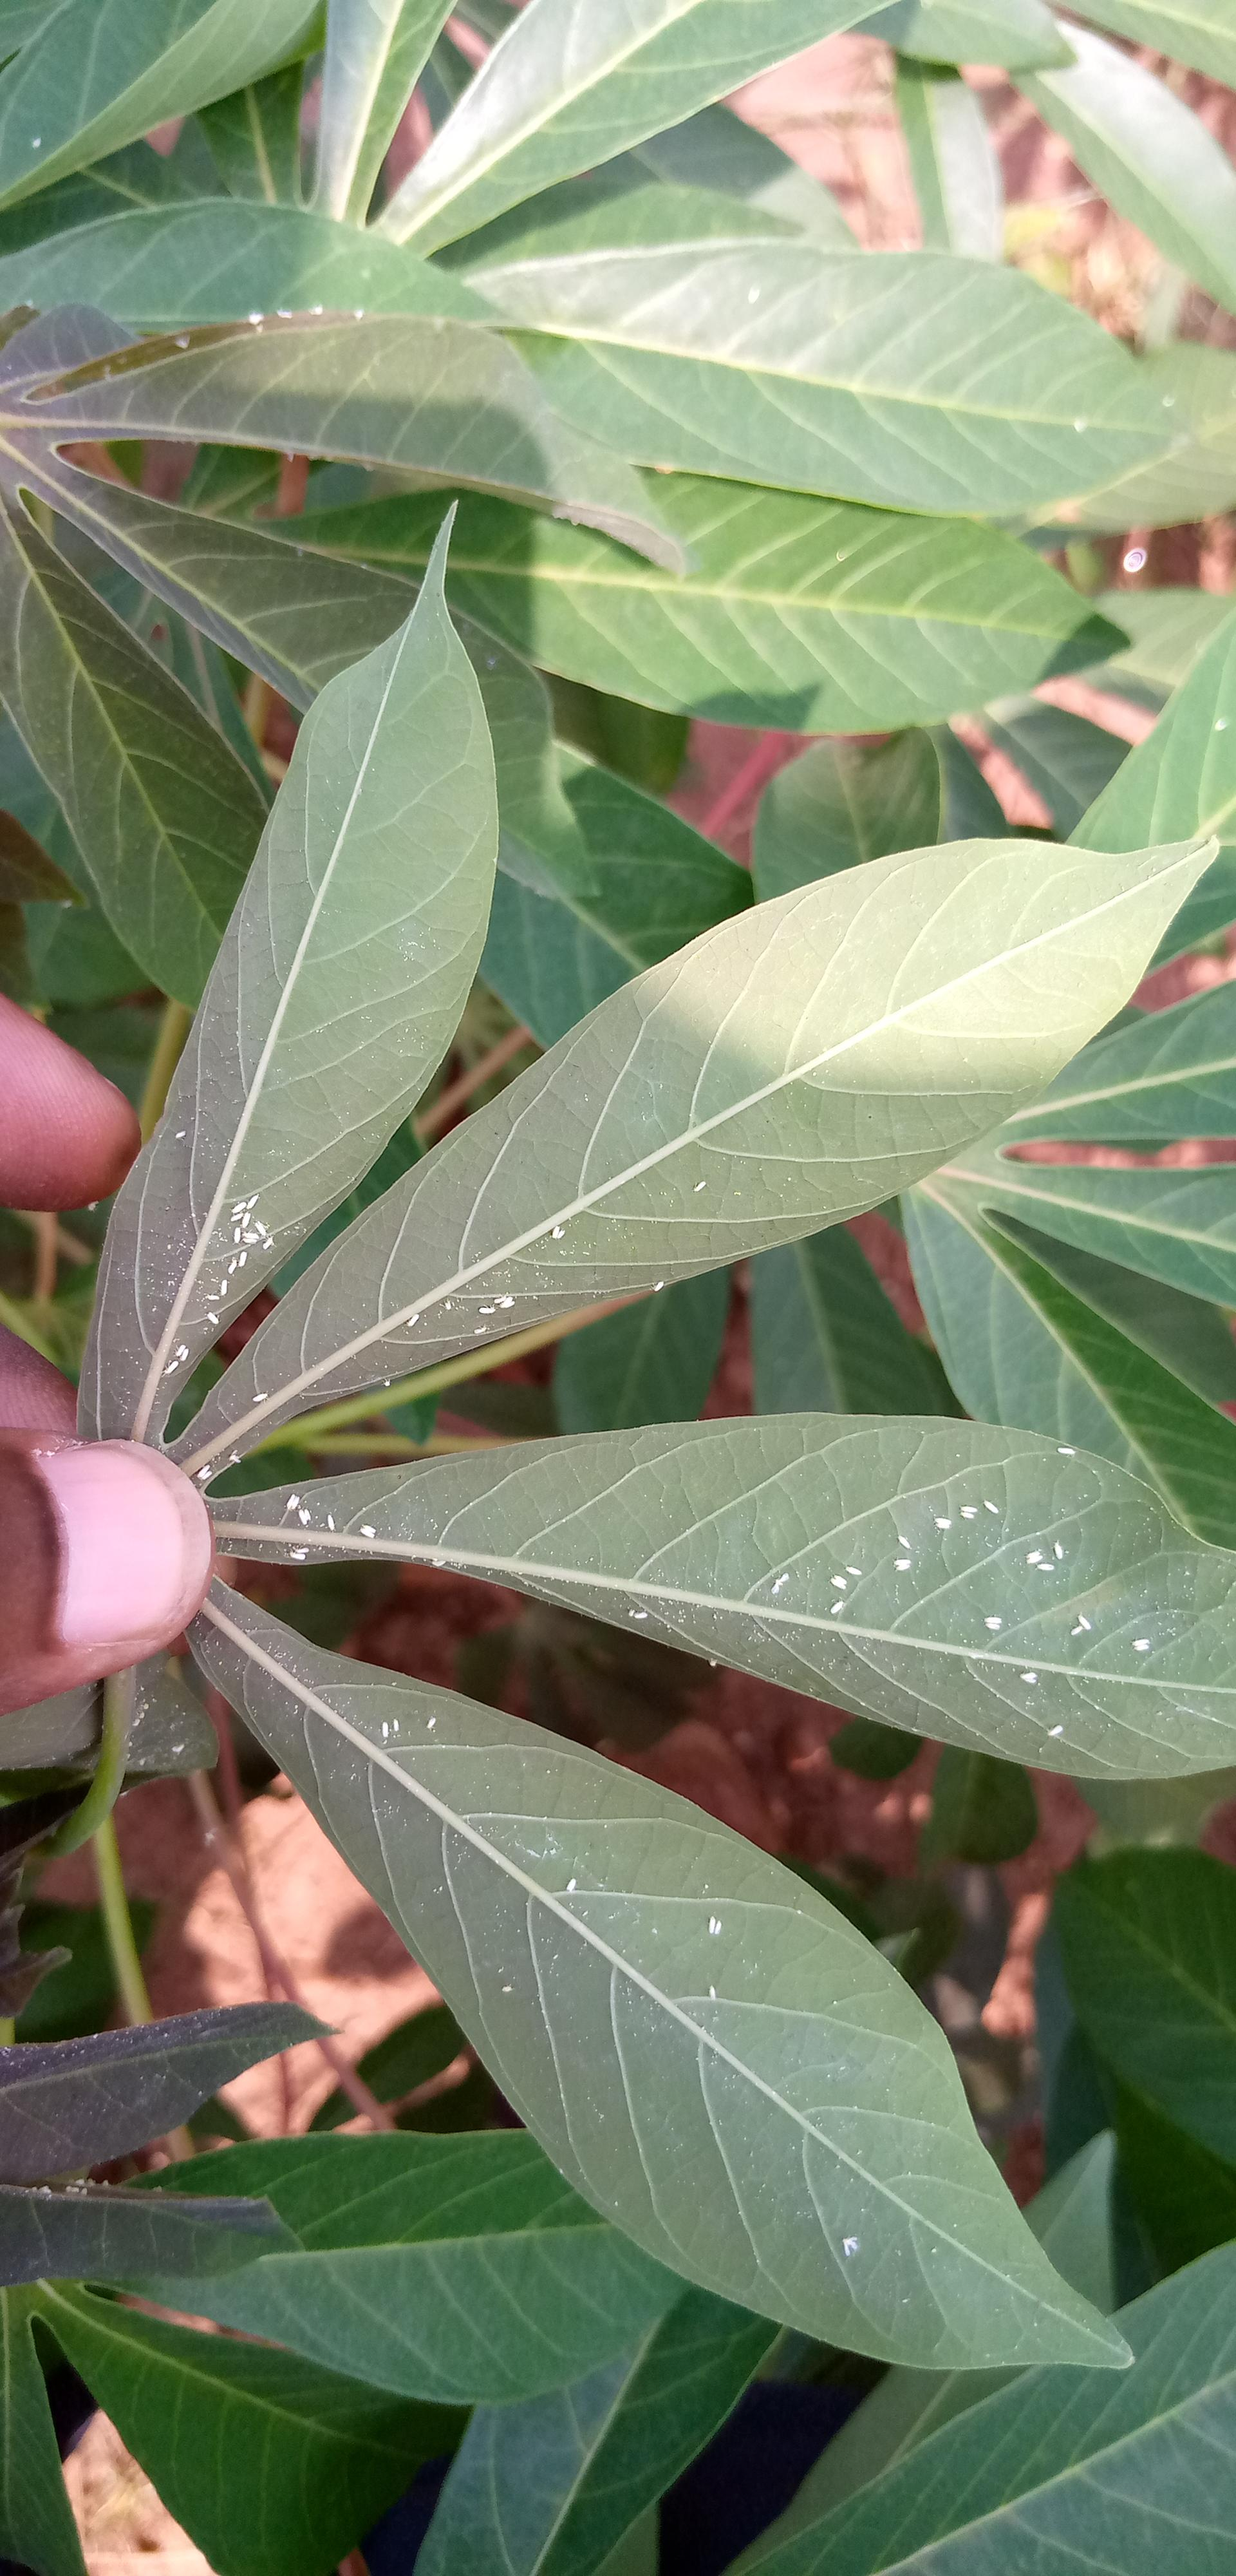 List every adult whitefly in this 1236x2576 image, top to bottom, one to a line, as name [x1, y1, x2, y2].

whitefly [173, 1129, 187, 1141]
whitefly [691, 1179, 709, 1195]
whitefly [246, 1193, 260, 1210]
whitefly [228, 1200, 247, 1214]
whitefly [241, 1211, 252, 1229]
whitefly [230, 1211, 243, 1222]
whitefly [254, 1220, 267, 1236]
whitefly [550, 1222, 559, 1241]
whitefly [233, 1227, 241, 1244]
whitefly [557, 1229, 566, 1240]
whitefly [241, 1231, 259, 1238]
whitefly [262, 1235, 277, 1251]
whitefly [242, 1237, 258, 1246]
whitefly [239, 1249, 247, 1267]
whitefly [227, 1258, 239, 1276]
whitefly [218, 1278, 228, 1297]
whitefly [651, 1278, 668, 1294]
whitefly [206, 1293, 220, 1303]
whitefly [492, 1294, 507, 1303]
whitefly [500, 1296, 517, 1309]
whitefly [441, 1297, 454, 1311]
whitefly [476, 1305, 498, 1316]
whitefly [206, 1309, 220, 1325]
whitefly [404, 1312, 420, 1329]
whitefly [471, 1324, 487, 1336]
whitefly [175, 1343, 186, 1357]
whitefly [180, 1347, 190, 1362]
whitefly [164, 1358, 178, 1378]
whitefly [380, 1377, 392, 1390]
whitefly [251, 1390, 268, 1405]
whitefly [1054, 1443, 1078, 1456]
whitefly [227, 1448, 242, 1464]
whitefly [196, 1464, 211, 1478]
whitefly [201, 1470, 212, 1482]
whitefly [286, 1493, 295, 1509]
whitefly [292, 1496, 300, 1509]
whitefly [983, 1499, 1000, 1515]
whitefly [958, 1504, 979, 1513]
whitefly [297, 1508, 308, 1527]
whitefly [303, 1508, 312, 1522]
whitefly [957, 1511, 976, 1522]
whitefly [326, 1512, 338, 1533]
whitefly [932, 1517, 952, 1524]
whitefly [360, 1522, 377, 1533]
whitefly [933, 1522, 950, 1529]
whitefly [359, 1526, 375, 1539]
whitefly [895, 1534, 912, 1550]
whitefly [1053, 1540, 1064, 1562]
whitefly [292, 1545, 310, 1554]
whitefly [1025, 1549, 1041, 1558]
whitefly [288, 1551, 306, 1560]
whitefly [1024, 1556, 1043, 1566]
whitefly [893, 1557, 912, 1565]
whitefly [427, 1557, 447, 1567]
whitefly [1035, 1561, 1055, 1572]
whitefly [845, 1565, 863, 1577]
whitefly [895, 1566, 912, 1572]
whitefly [771, 1571, 792, 1595]
whitefly [832, 1573, 848, 1586]
whitefly [829, 1577, 848, 1591]
whitefly [828, 1599, 846, 1616]
whitefly [627, 1609, 635, 1618]
whitefly [633, 1609, 650, 1621]
whitefly [1076, 1613, 1094, 1633]
whitefly [982, 1615, 1003, 1624]
whitefly [983, 1622, 1000, 1633]
whitefly [1069, 1623, 1085, 1636]
whitefly [1131, 1637, 1149, 1646]
whitefly [1133, 1645, 1149, 1653]
whitefly [704, 1656, 721, 1669]
whitefly [1016, 1669, 1040, 1685]
whitefly [142, 1701, 150, 1712]
whitefly [136, 1710, 147, 1718]
whitefly [426, 1715, 436, 1732]
whitefly [391, 1716, 400, 1734]
whitefly [131, 1718, 141, 1727]
whitefly [379, 1718, 391, 1741]
whitefly [1042, 1722, 1065, 1739]
whitefly [170, 1741, 185, 1756]
whitefly [565, 1875, 578, 1893]
whitefly [707, 1913, 716, 1935]
whitefly [714, 1920, 722, 1935]
whitefly [707, 1982, 719, 2003]
whitefly [500, 1985, 514, 1995]
whitefly [72, 2179, 84, 2184]
whitefly [99, 2179, 110, 2188]
whitefly [38, 2184, 53, 2196]
whitefly [79, 2184, 89, 2195]
whitefly [64, 2186, 79, 2194]
whitefly [839, 2235, 862, 2259]